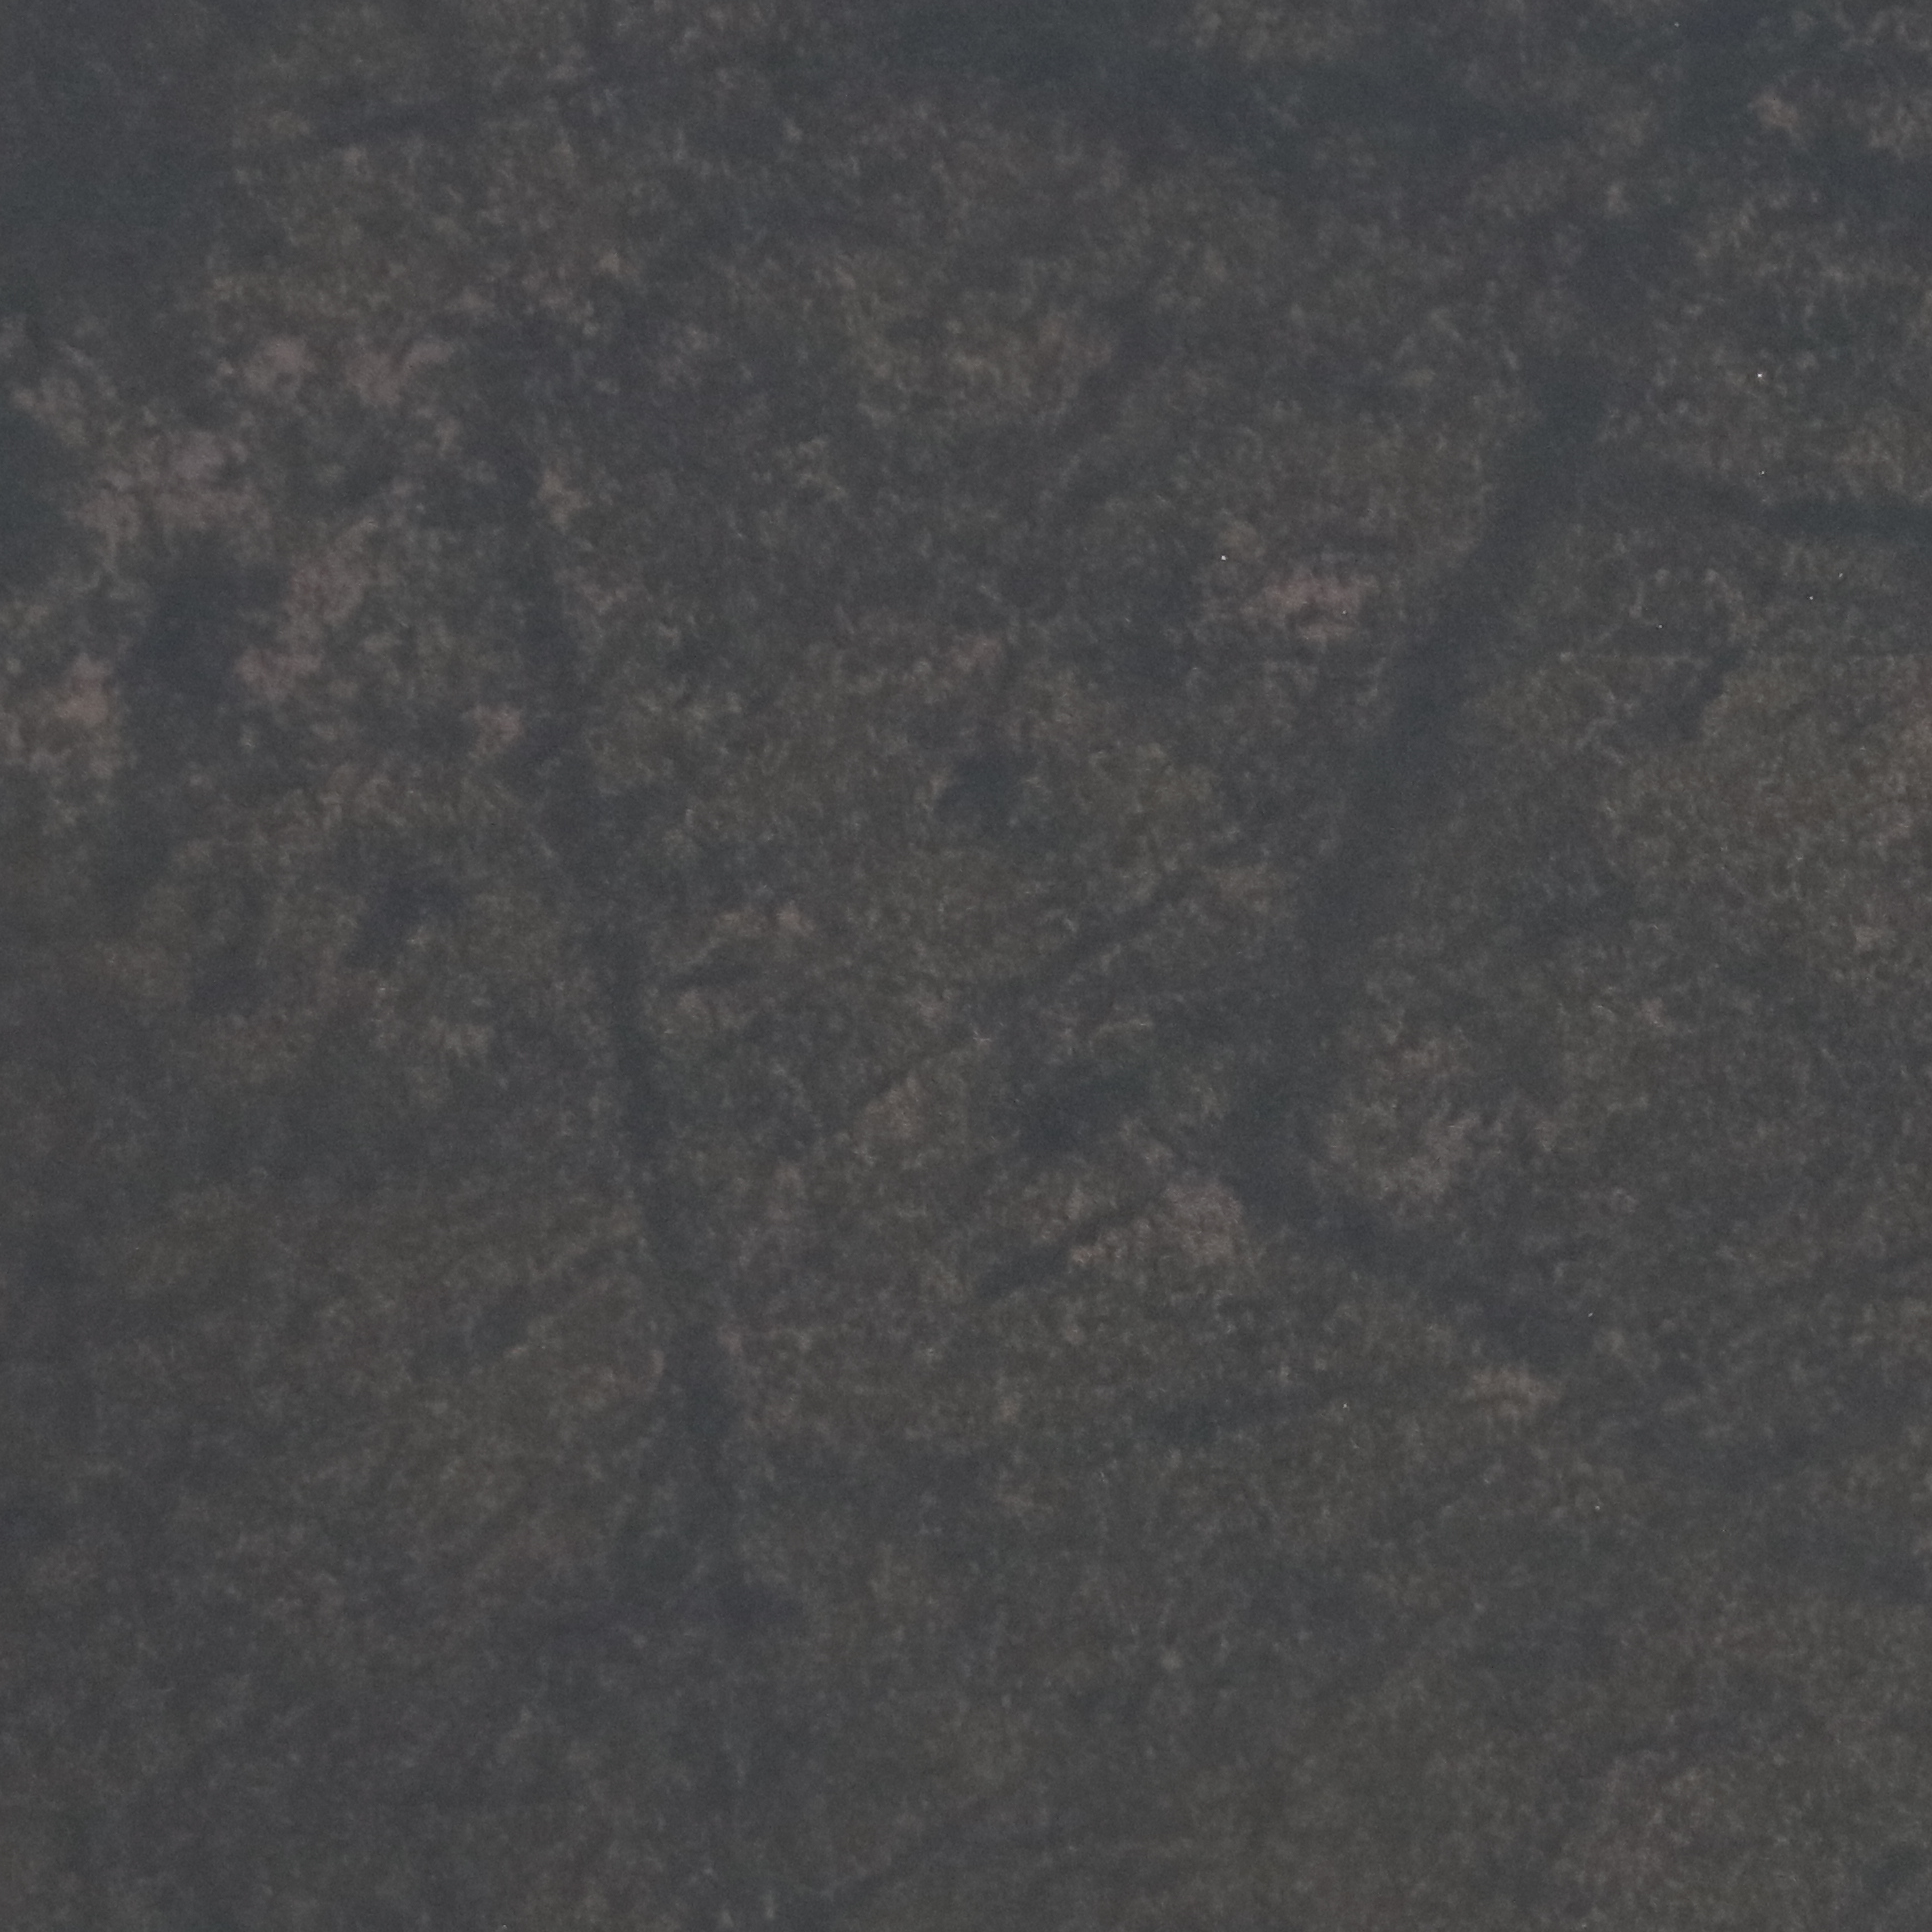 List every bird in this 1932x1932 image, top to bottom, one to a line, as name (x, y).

None